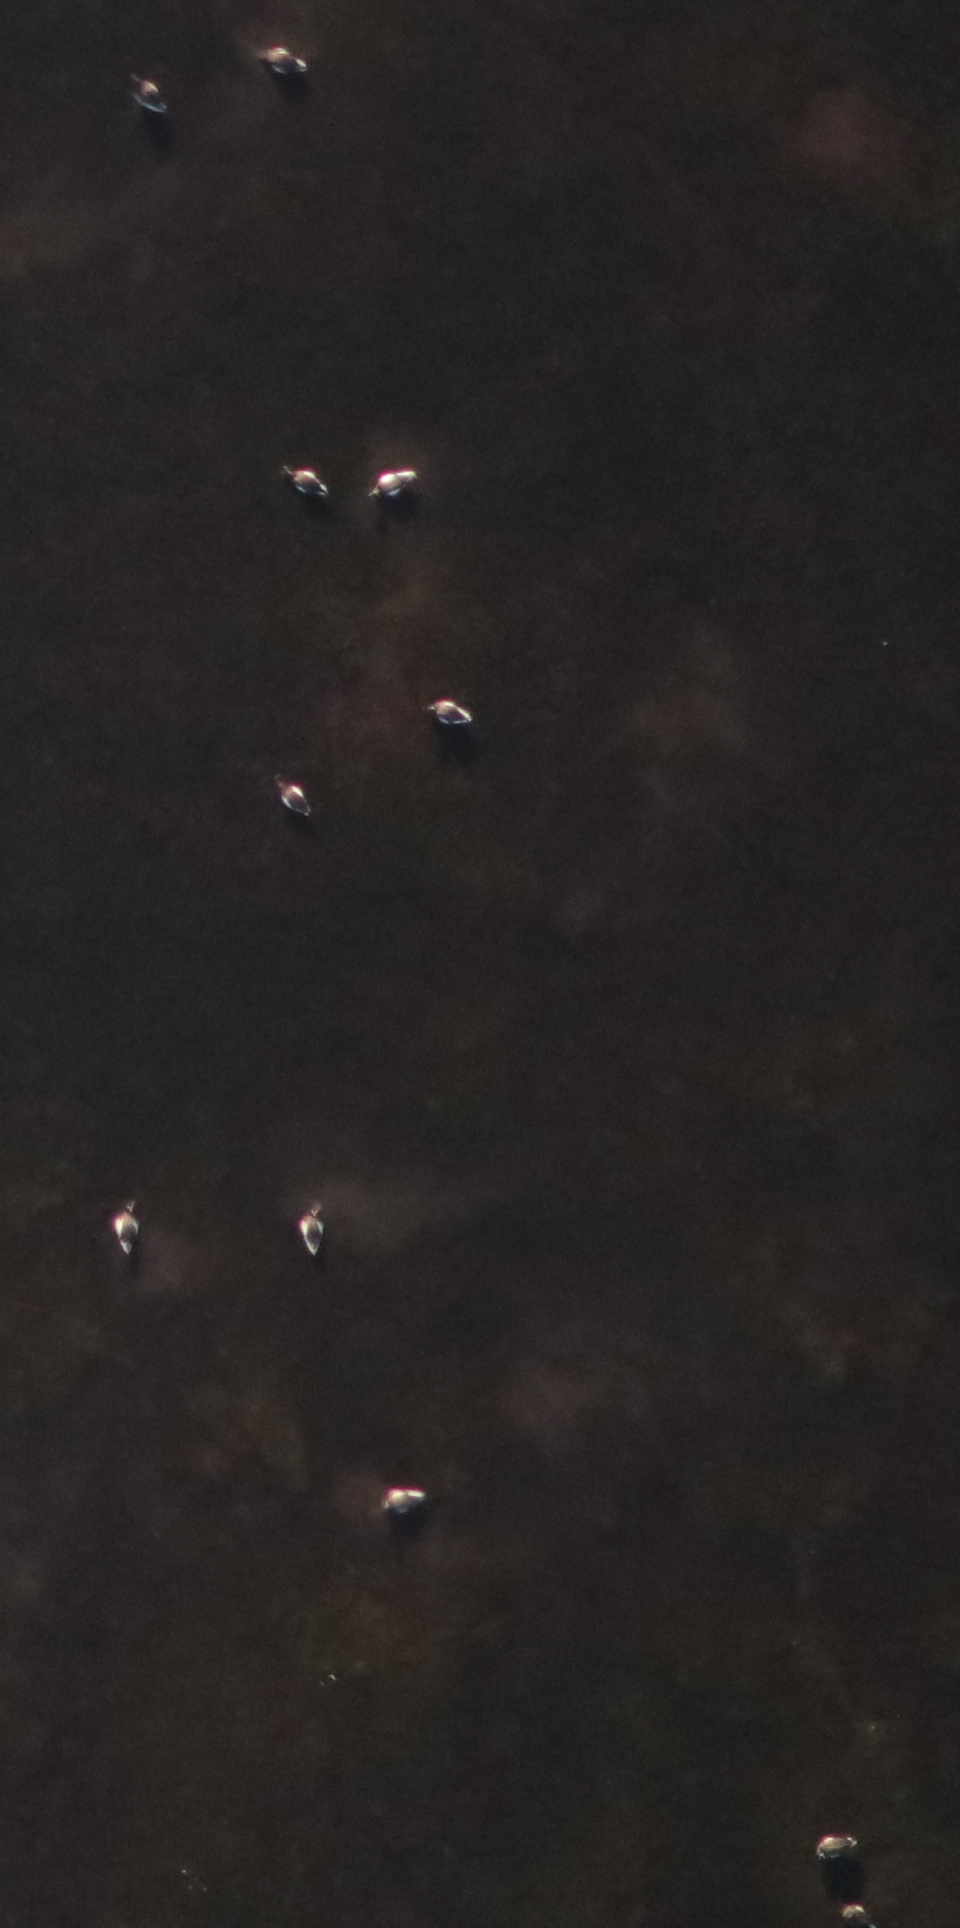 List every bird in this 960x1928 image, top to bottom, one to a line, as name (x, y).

brant (281, 62)
brant (149, 94)
brant (306, 481)
brant (392, 481)
brant (449, 712)
brant (292, 797)
brant (126, 1229)
brant (311, 1229)
brant (403, 1498)
brant (835, 1846)